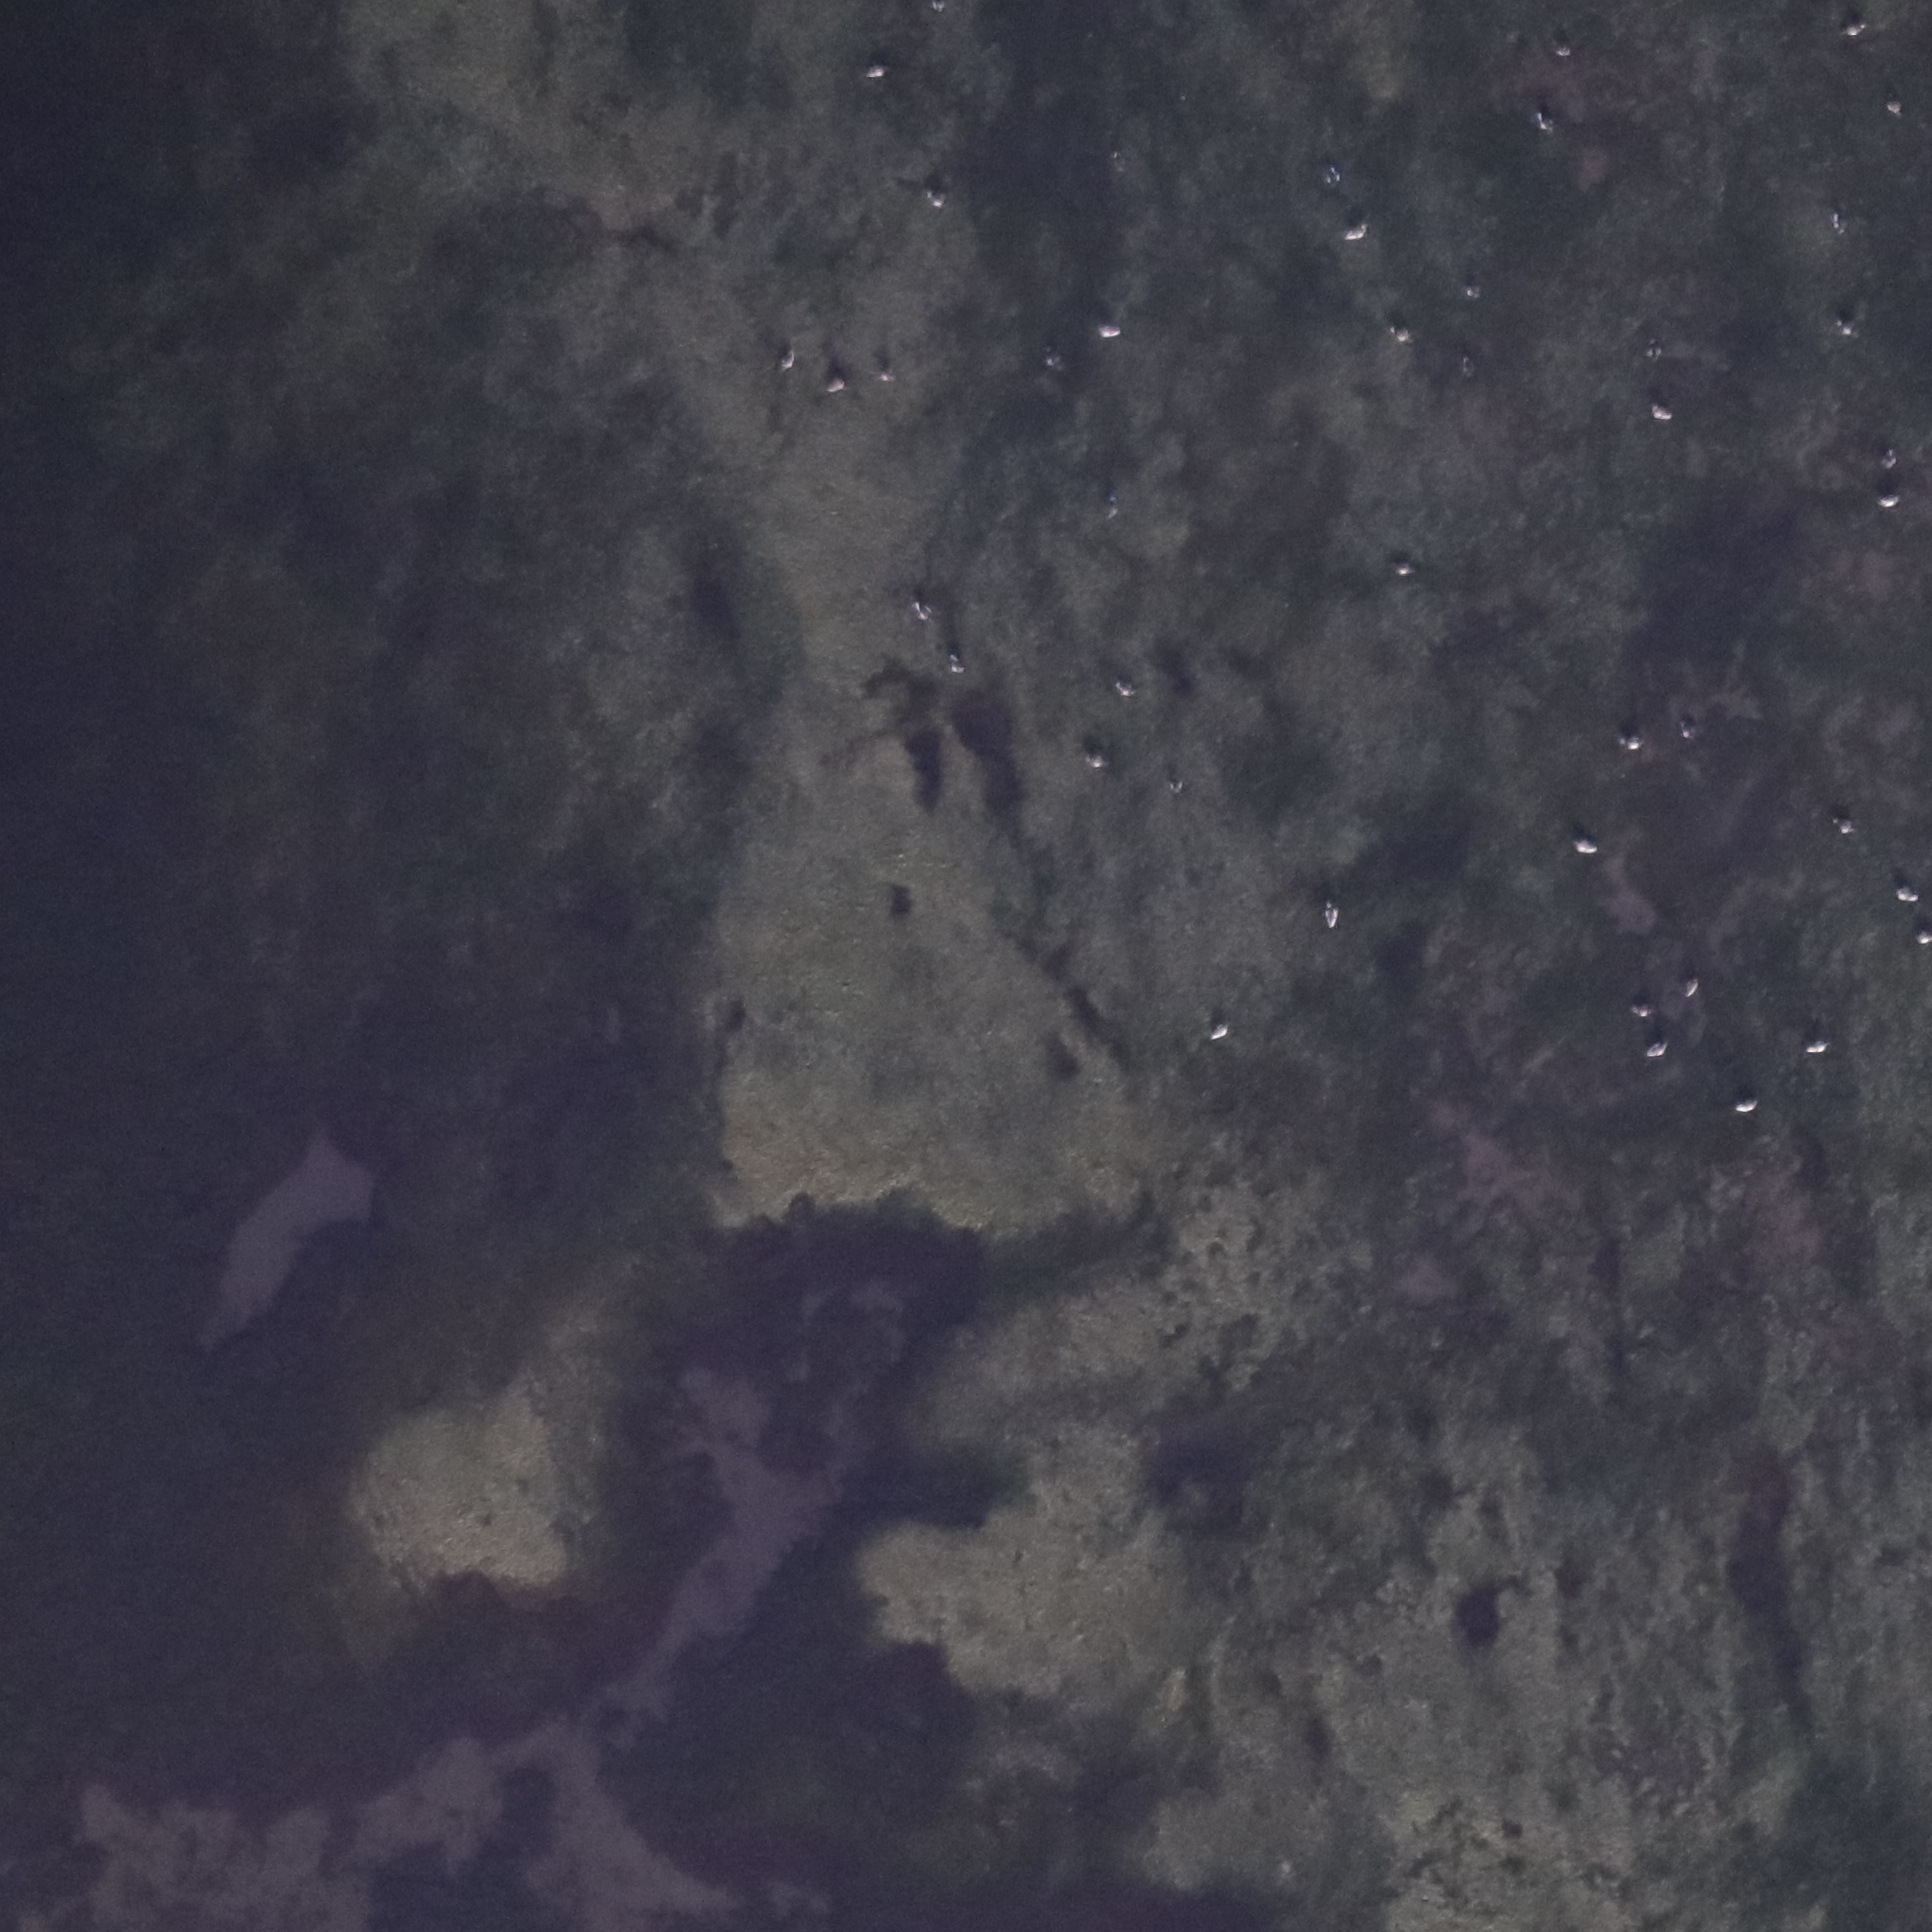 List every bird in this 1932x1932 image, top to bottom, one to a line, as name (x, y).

brant (1864, 38)
brant (1567, 49)
brant (873, 74)
brant (1899, 107)
brant (1551, 128)
brant (1334, 175)
brant (935, 196)
brant (1844, 227)
brant (1354, 232)
brant (1477, 290)
brant (1853, 330)
brant (1103, 333)
brant (1404, 334)
brant (1661, 356)
brant (788, 360)
brant (1052, 360)
brant (888, 374)
brant (1461, 378)
brant (836, 388)
brant (1663, 413)
brant (1891, 460)
brant (1893, 493)
brant (1111, 508)
brant (1404, 569)
brant (924, 611)
brant (957, 661)
brant (1127, 685)
brant (1697, 724)
brant (1636, 735)
brant (1090, 765)
brant (1178, 781)
brant (1846, 829)
brant (1596, 855)
brant (1911, 894)
brant (1334, 916)
brant (1703, 985)
brant (1648, 1011)
brant (1222, 1032)
brant (1823, 1046)
brant (1654, 1052)
brant (1753, 1109)